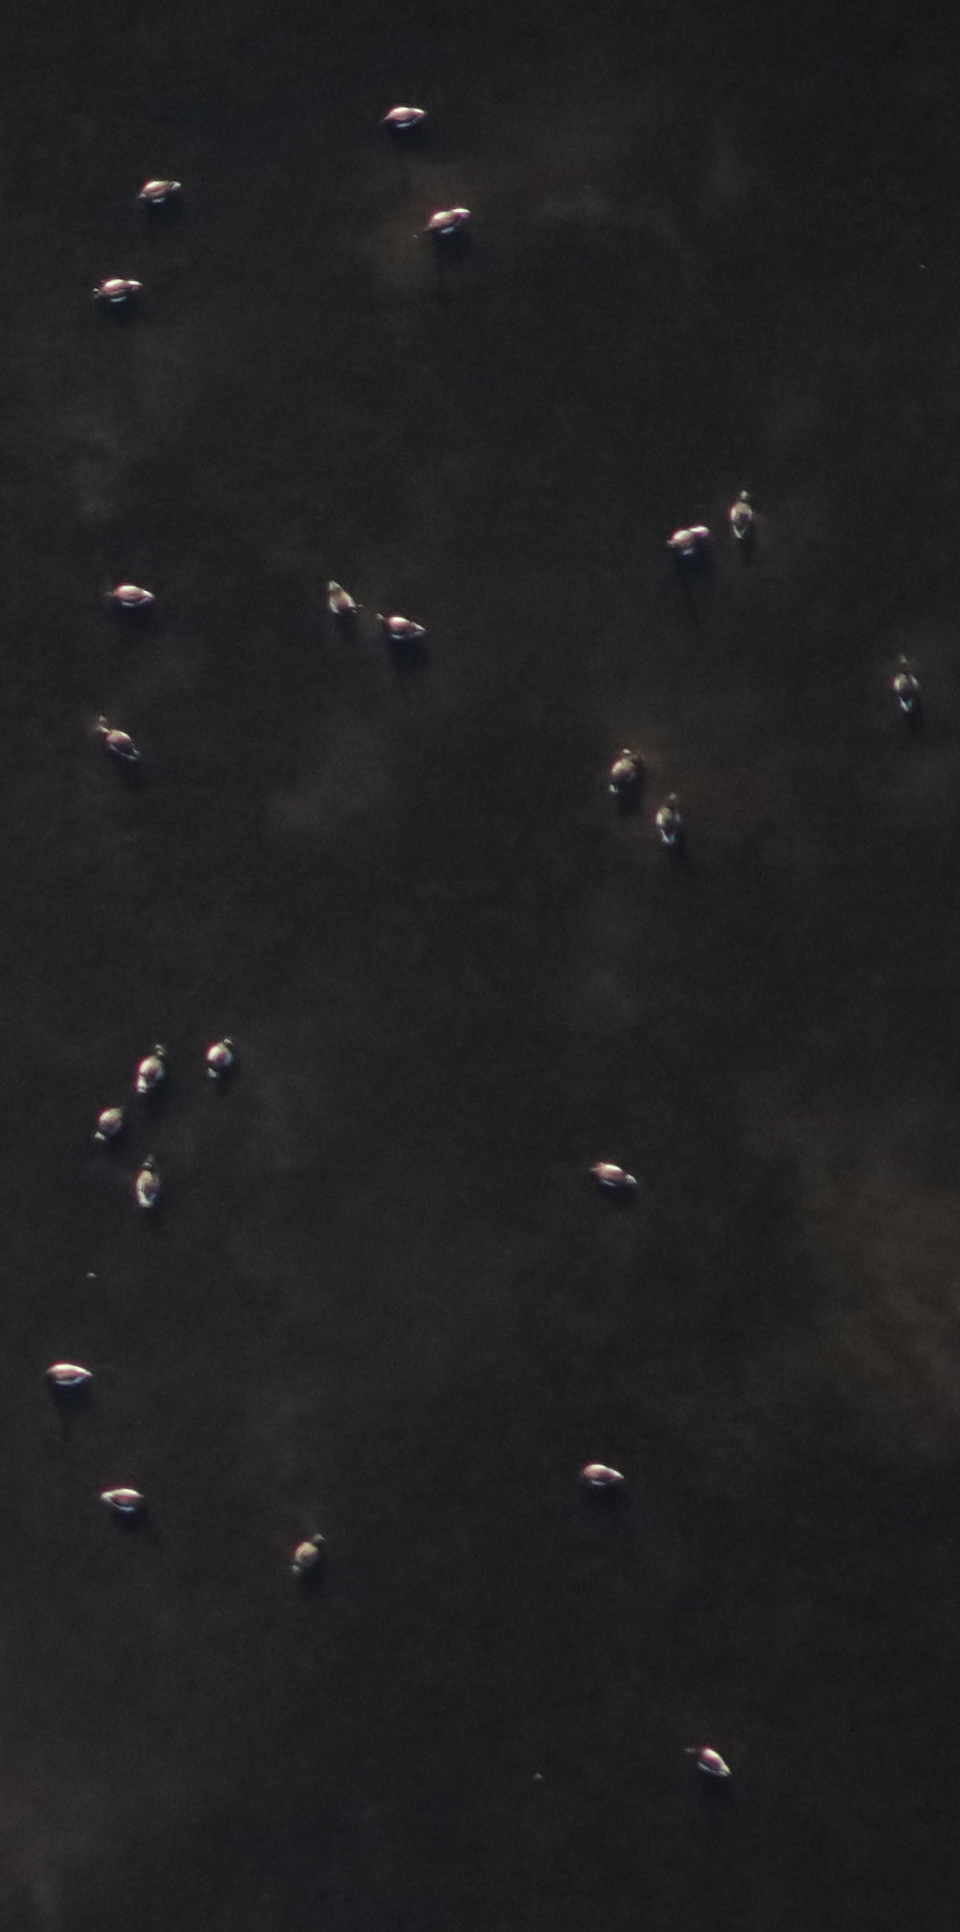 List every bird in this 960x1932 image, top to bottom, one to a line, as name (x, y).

brant (408, 113)
brant (159, 190)
brant (446, 220)
brant (117, 288)
brant (741, 515)
brant (686, 540)
brant (130, 595)
brant (340, 599)
brant (400, 626)
brant (905, 686)
brant (118, 741)
brant (624, 770)
brant (667, 822)
brant (219, 1059)
brant (152, 1069)
brant (110, 1125)
brant (614, 1178)
brant (146, 1184)
brant (68, 1376)
brant (599, 1475)
brant (124, 1501)
brant (306, 1555)
brant (710, 1763)